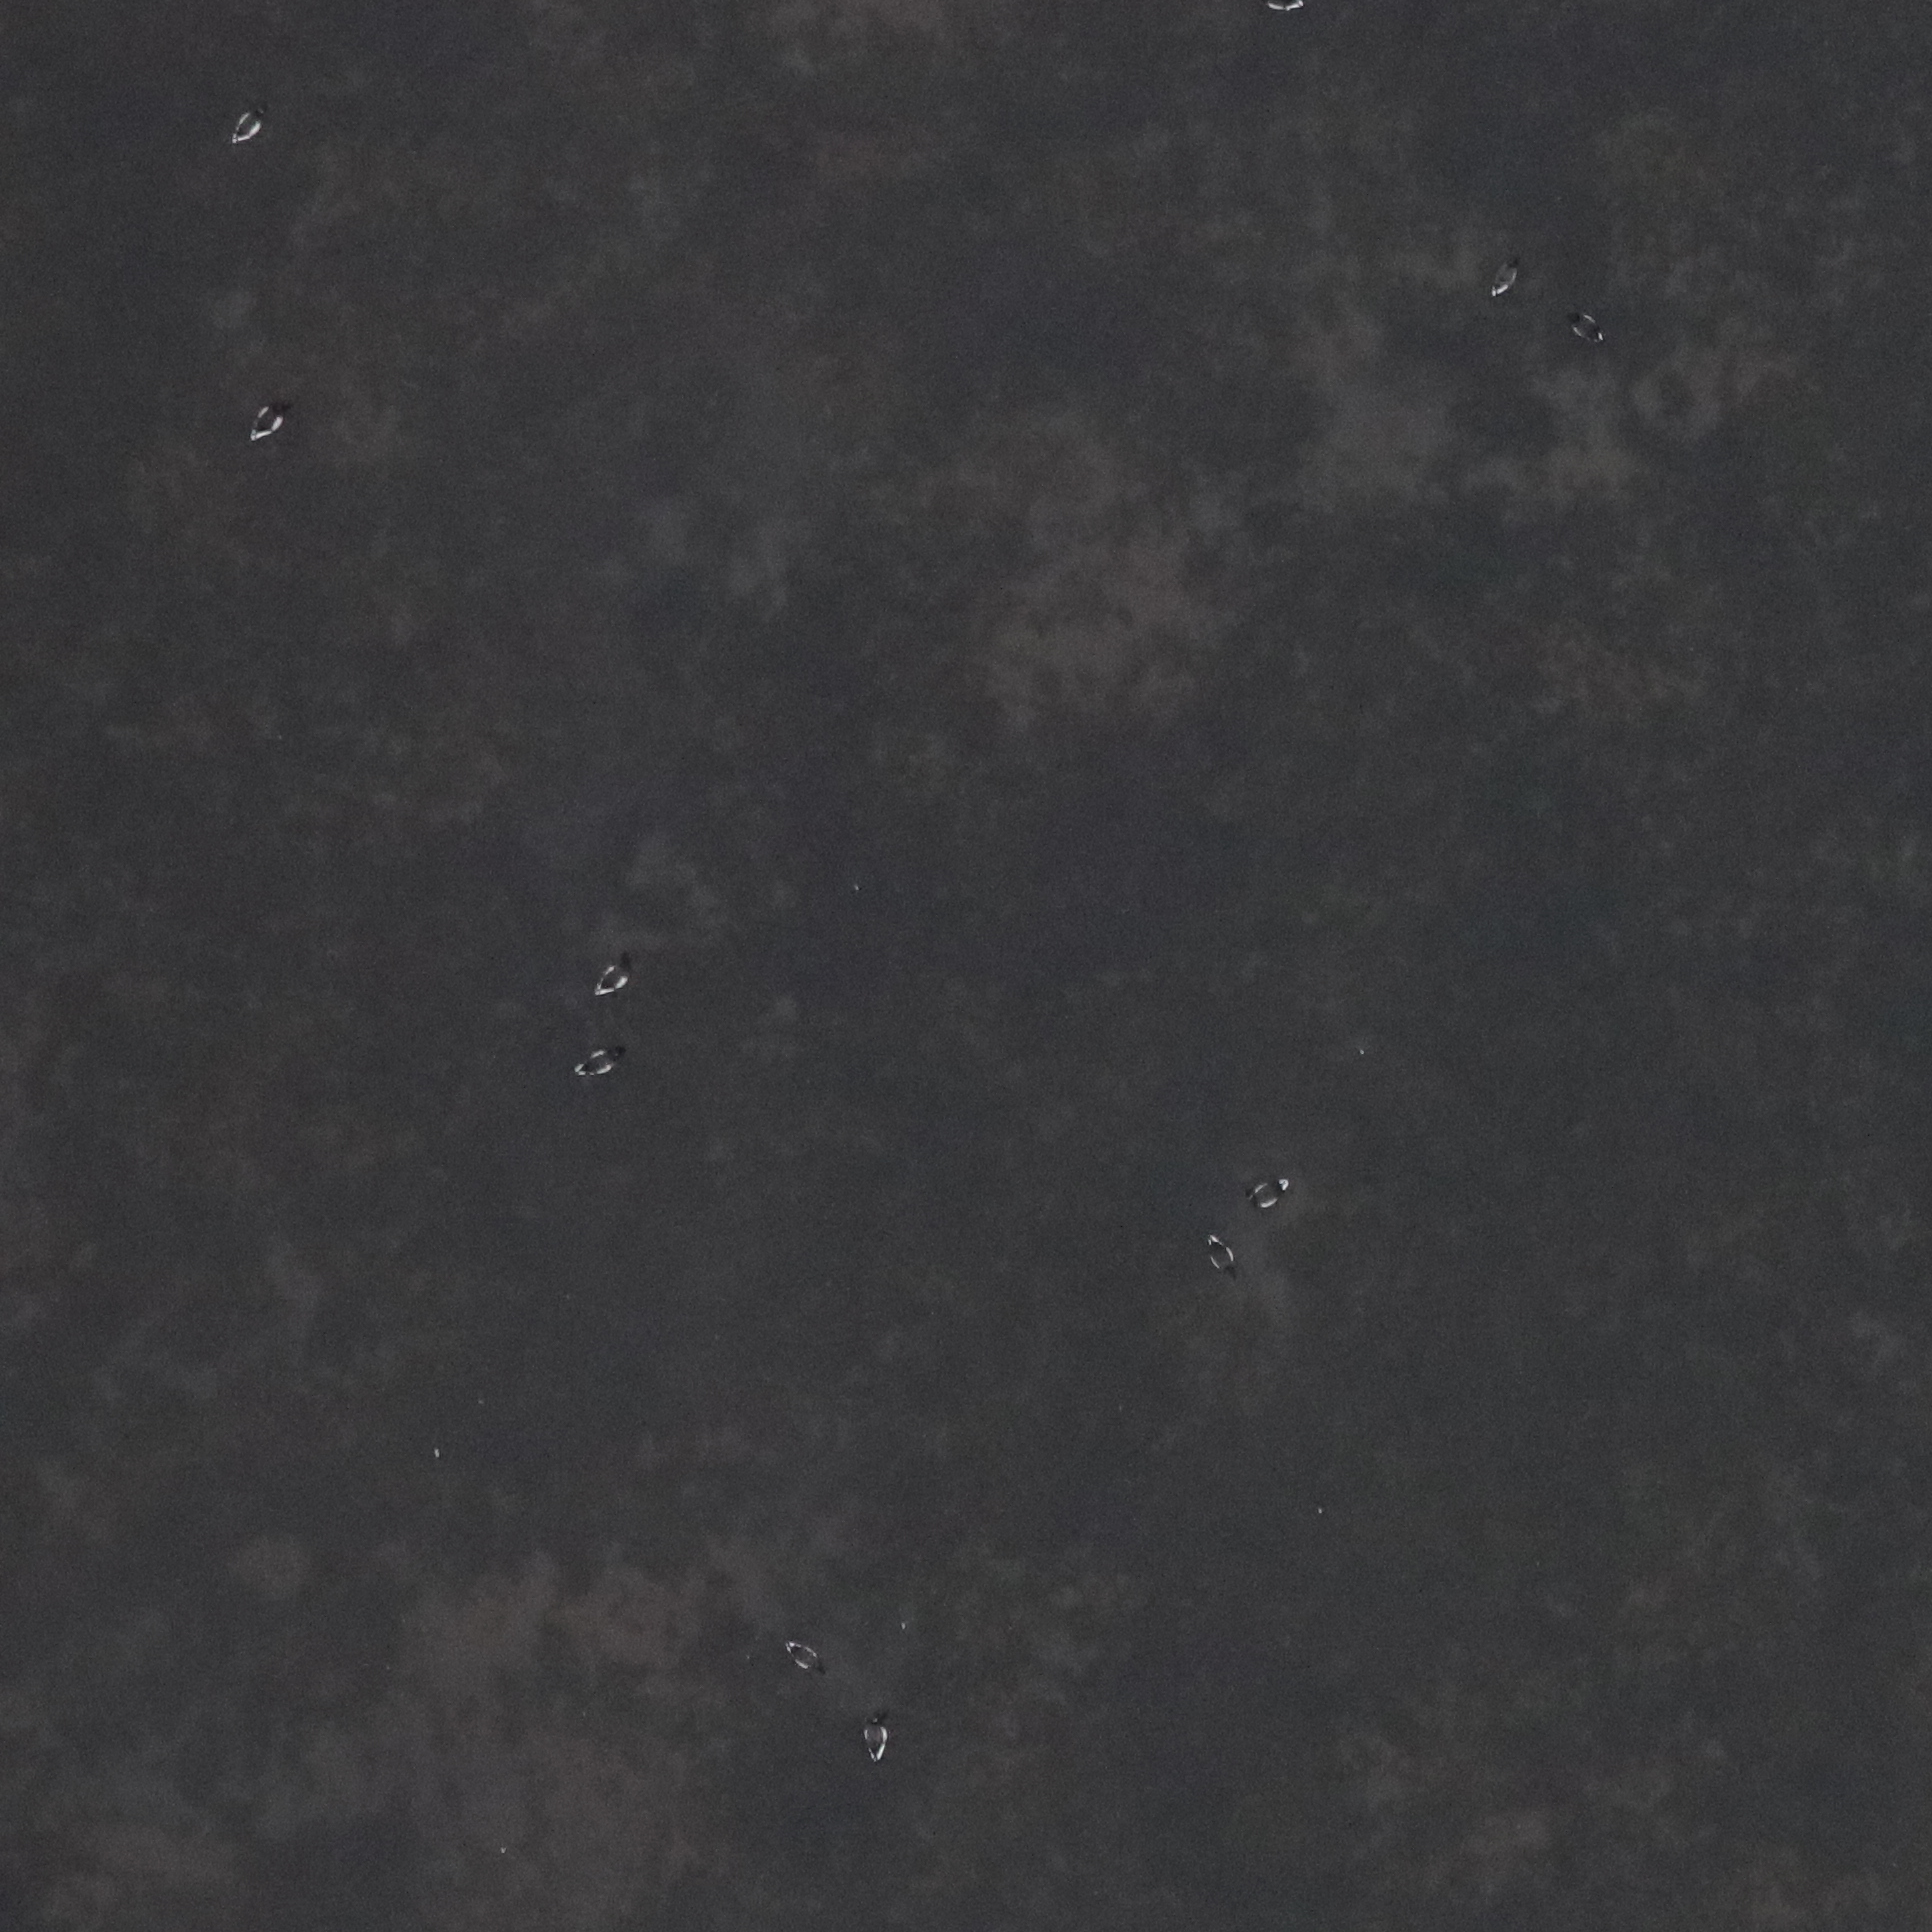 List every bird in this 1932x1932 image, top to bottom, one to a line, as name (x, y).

brant (247, 125)
brant (1505, 276)
brant (1586, 326)
brant (268, 420)
brant (613, 977)
brant (599, 1062)
brant (1268, 1193)
brant (1221, 1254)
brant (803, 1656)
brant (876, 1735)